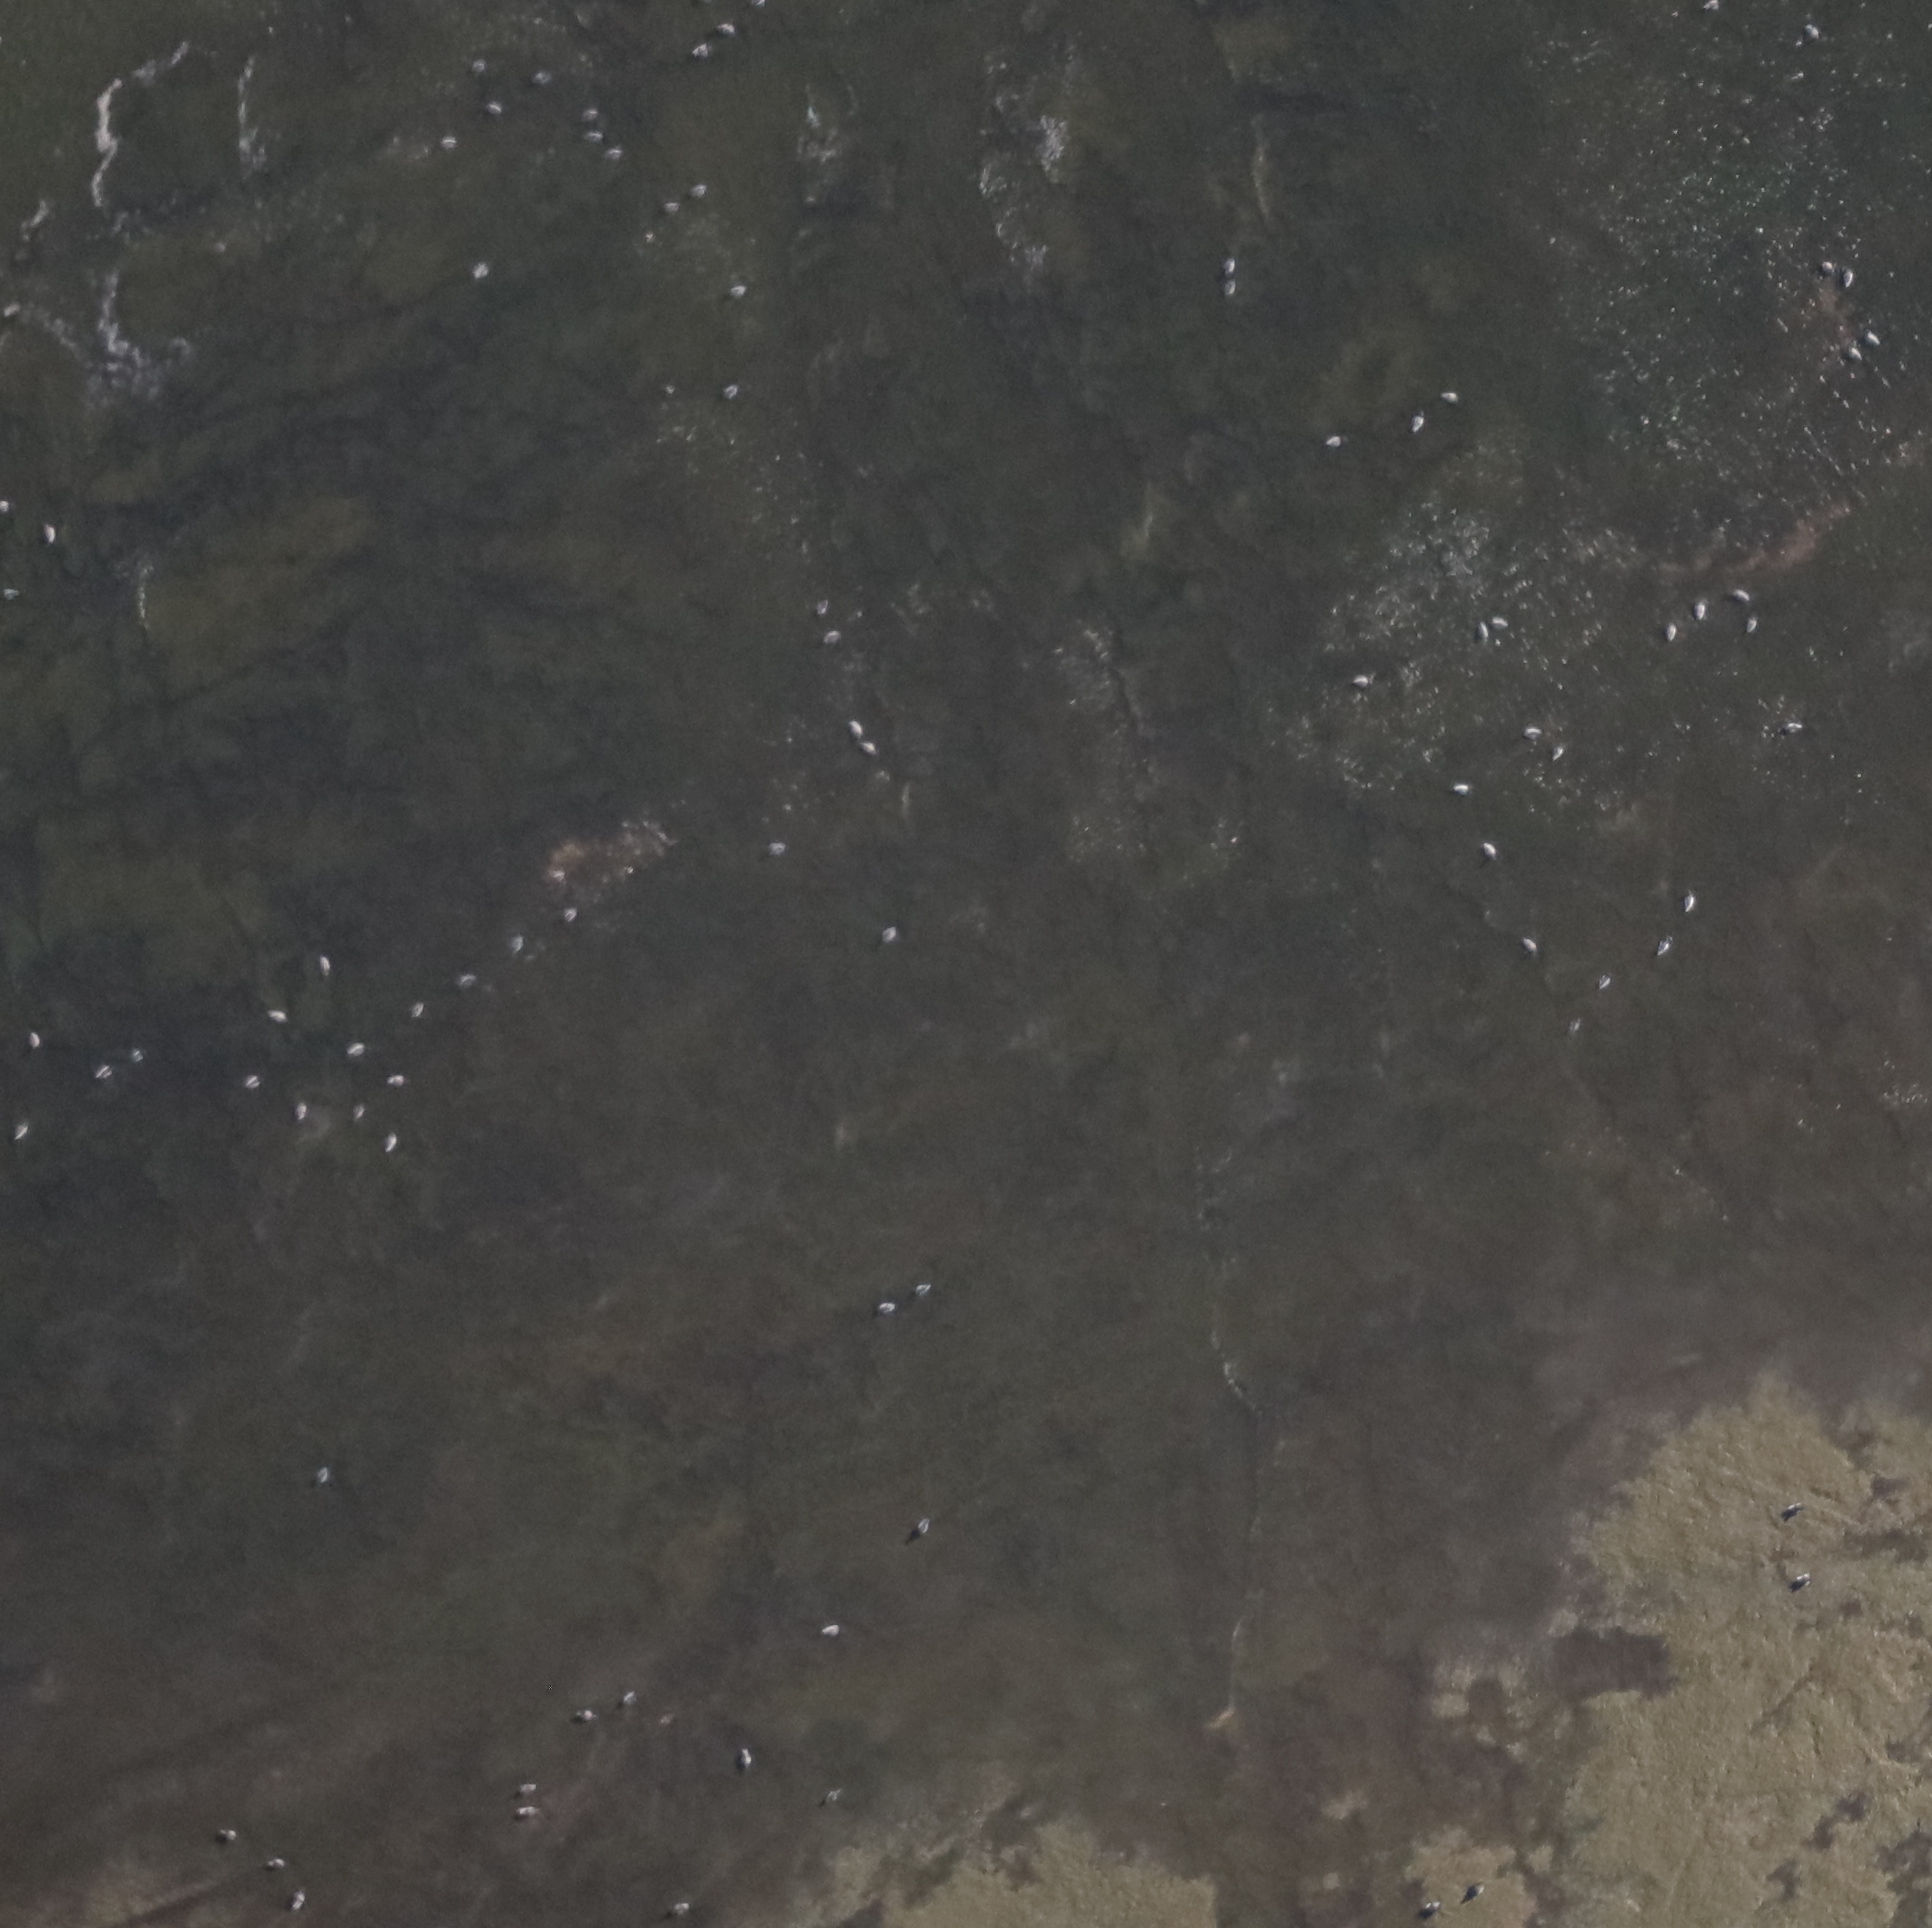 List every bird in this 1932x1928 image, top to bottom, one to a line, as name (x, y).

brant (1720, 1)
brant (766, 9)
brant (732, 27)
brant (1822, 30)
brant (711, 50)
brant (478, 68)
brant (544, 81)
brant (491, 103)
brant (592, 110)
brant (602, 139)
brant (453, 150)
brant (621, 158)
brant (695, 191)
brant (667, 205)
brant (1229, 262)
brant (1834, 262)
brant (484, 277)
brant (1853, 282)
brant (734, 291)
brant (1226, 291)
brant (1874, 337)
brant (1861, 348)
brant (728, 393)
brant (1445, 398)
brant (1422, 424)
brant (1339, 437)
brant (48, 533)
brant (18, 587)
brant (1745, 591)
brant (1704, 605)
brant (829, 607)
brant (1499, 623)
brant (1755, 626)
brant (1672, 629)
brant (1482, 634)
brant (840, 637)
brant (1359, 680)
brant (859, 722)
brant (1529, 733)
brant (1793, 733)
brant (875, 748)
brant (1562, 763)
brant (1464, 791)
brant (1487, 841)
brant (777, 843)
brant (555, 872)
brant (1694, 895)
brant (578, 914)
brant (899, 929)
brant (1534, 940)
brant (519, 941)
brant (1659, 950)
brant (338, 970)
brant (472, 978)
brant (1600, 978)
brant (420, 1008)
brant (278, 1013)
brant (1571, 1021)
brant (42, 1039)
brant (359, 1043)
brant (145, 1059)
brant (101, 1071)
brant (252, 1074)
brant (400, 1080)
brant (302, 1108)
brant (360, 1108)
brant (28, 1128)
brant (395, 1146)
brant (924, 1288)
brant (881, 1301)
brant (324, 1472)
brant (1792, 1498)
brant (929, 1520)
brant (1805, 1580)
brant (828, 1625)
brant (633, 1696)
brant (588, 1711)
brant (670, 1723)
brant (752, 1746)
brant (531, 1784)
brant (827, 1793)
brant (532, 1804)
brant (224, 1830)
brant (276, 1858)
brant (1483, 1887)
brant (300, 1891)
brant (1433, 1905)
brant (680, 1910)